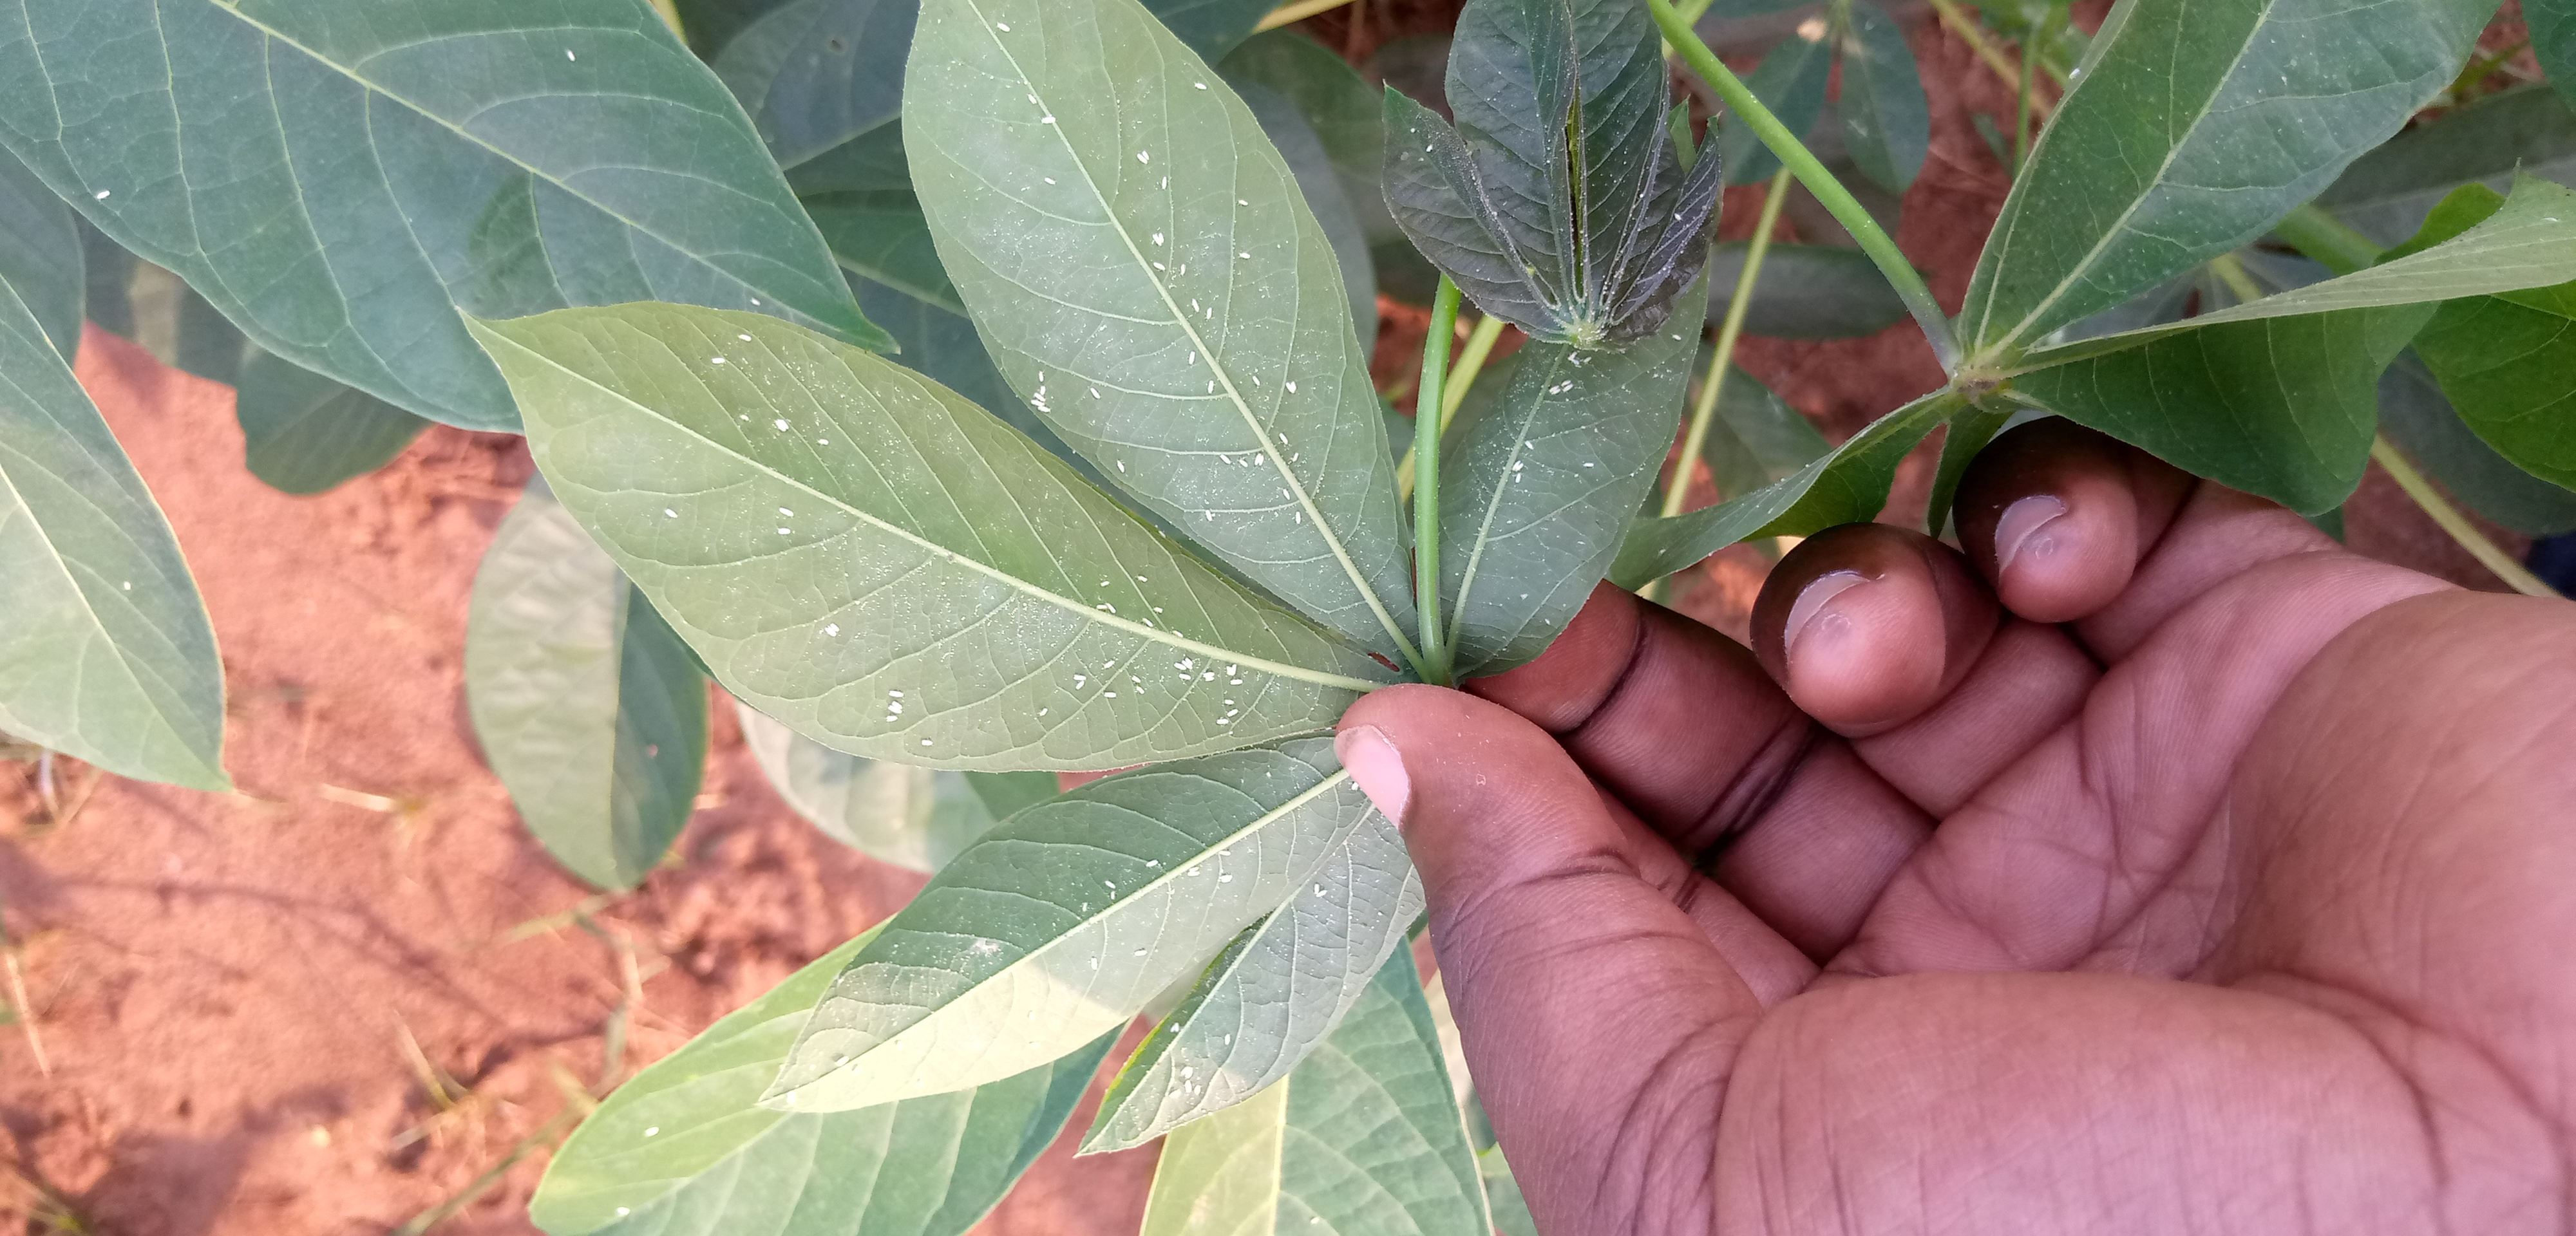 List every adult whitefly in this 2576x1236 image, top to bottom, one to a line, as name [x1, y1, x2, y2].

whitefly [994, 19, 1014, 35]
whitefly [565, 47, 578, 64]
whitefly [2065, 66, 2082, 83]
whitefly [1189, 80, 1211, 93]
whitefly [1025, 91, 1039, 106]
whitefly [1039, 114, 1057, 125]
whitefly [1424, 143, 1436, 154]
whitefly [1141, 149, 1151, 160]
whitefly [1136, 152, 1148, 165]
whitefly [1160, 174, 1168, 192]
whitefly [1041, 174, 1057, 186]
whitefly [94, 189, 111, 201]
whitefly [1235, 197, 1251, 208]
whitefly [1672, 211, 1683, 223]
whitefly [1159, 231, 1165, 244]
whitefly [1150, 232, 1162, 248]
whitefly [1237, 250, 1253, 261]
whitefly [1151, 261, 1167, 273]
whitefly [1178, 263, 1188, 277]
whitefly [749, 296, 762, 308]
whitefly [1189, 297, 1202, 314]
whitefly [1204, 304, 1217, 322]
whitefly [737, 332, 753, 343]
whitefly [1670, 332, 1685, 344]
whitefly [1186, 349, 1198, 366]
whitefly [1567, 349, 1580, 367]
whitefly [710, 354, 727, 366]
whitefly [1584, 355, 1593, 364]
whitefly [1036, 368, 1045, 383]
whitefly [1249, 373, 1262, 389]
whitefly [1204, 379, 1218, 396]
whitefly [1561, 379, 1572, 386]
whitefly [1285, 380, 1299, 395]
whitefly [1038, 383, 1046, 395]
whitefly [1548, 383, 1562, 395]
whitefly [1563, 383, 1575, 393]
whitefly [1088, 386, 1103, 400]
whitefly [1032, 391, 1046, 402]
whitefly [1028, 398, 1045, 407]
whitefly [1037, 406, 1052, 415]
whitefly [738, 413, 751, 424]
whitefly [772, 415, 793, 434]
whitefly [1276, 429, 1290, 447]
whitefly [816, 437, 831, 447]
whitefly [1524, 438, 1536, 451]
whitefly [1254, 451, 1265, 469]
whitefly [1290, 451, 1300, 464]
whitefly [1218, 452, 1232, 466]
whitefly [1238, 457, 1249, 469]
whitefly [1115, 458, 1126, 475]
whitefly [1513, 458, 1520, 470]
whitefly [1581, 460, 1596, 469]
whitefly [1515, 462, 1525, 473]
whitefly [1514, 472, 1523, 485]
whitefly [1282, 487, 1291, 501]
whitefly [663, 505, 679, 521]
whitefly [778, 505, 795, 519]
whitefly [1200, 507, 1214, 523]
whitefly [1293, 510, 1303, 527]
whitefly [774, 527, 793, 536]
whitefly [1135, 574, 1149, 585]
whitefly [122, 579, 133, 592]
whitefly [1097, 579, 1112, 588]
whitefly [1106, 601, 1117, 614]
whitefly [1095, 603, 1108, 612]
whitefly [1151, 605, 1164, 615]
whitefly [1140, 616, 1155, 628]
whitefly [829, 623, 840, 633]
whitefly [824, 625, 837, 638]
whitefly [1170, 630, 1185, 638]
whitefly [1180, 657, 1195, 670]
whitefly [1103, 659, 1115, 670]
whitefly [1172, 661, 1186, 671]
whitefly [1231, 663, 1238, 677]
whitefly [1225, 665, 1231, 676]
whitefly [1202, 670, 1215, 676]
whitefly [1177, 671, 1192, 681]
whitefly [1071, 673, 1088, 680]
whitefly [1130, 673, 1144, 683]
whitefly [1204, 676, 1216, 684]
whitefly [1229, 679, 1245, 686]
whitefly [1073, 680, 1087, 691]
whitefly [1133, 684, 1146, 697]
whitefly [885, 689, 906, 699]
whitefly [1103, 689, 1117, 699]
whitefly [1224, 698, 1235, 706]
whitefly [891, 699, 904, 709]
whitefly [887, 704, 902, 715]
whitefly [1036, 706, 1050, 717]
whitefly [1225, 707, 1239, 718]
whitefly [885, 715, 899, 724]
whitefly [1215, 718, 1231, 726]
whitefly [919, 737, 936, 749]
whitefly [1264, 771, 1273, 778]
whitefly [1350, 780, 1361, 792]
whitefly [1217, 848, 1233, 857]
whitefly [1143, 857, 1161, 869]
whitefly [1189, 865, 1201, 872]
whitefly [1187, 871, 1201, 877]
whitefly [1216, 872, 1235, 885]
whitefly [1103, 878, 1117, 890]
whitefly [1313, 882, 1320, 894]
whitefly [1316, 889, 1329, 899]
whitefly [1108, 890, 1116, 901]
whitefly [1080, 901, 1089, 913]
whitefly [1133, 948, 1150, 959]
whitefly [1088, 953, 1101, 975]
whitefly [1170, 1021, 1181, 1033]
whitefly [1223, 1032, 1232, 1047]
whitefly [831, 1053, 850, 1067]
whitefly [851, 1063, 866, 1077]
whitefly [1180, 1066, 1189, 1076]
whitefly [1186, 1067, 1194, 1080]
whitefly [1184, 1079, 1193, 1094]
whitefly [1193, 1082, 1203, 1096]
whitefly [1168, 1087, 1182, 1101]
whitefly [783, 1089, 800, 1107]
whitefly [641, 1125, 662, 1139]
whitefly [614, 1204, 632, 1220]